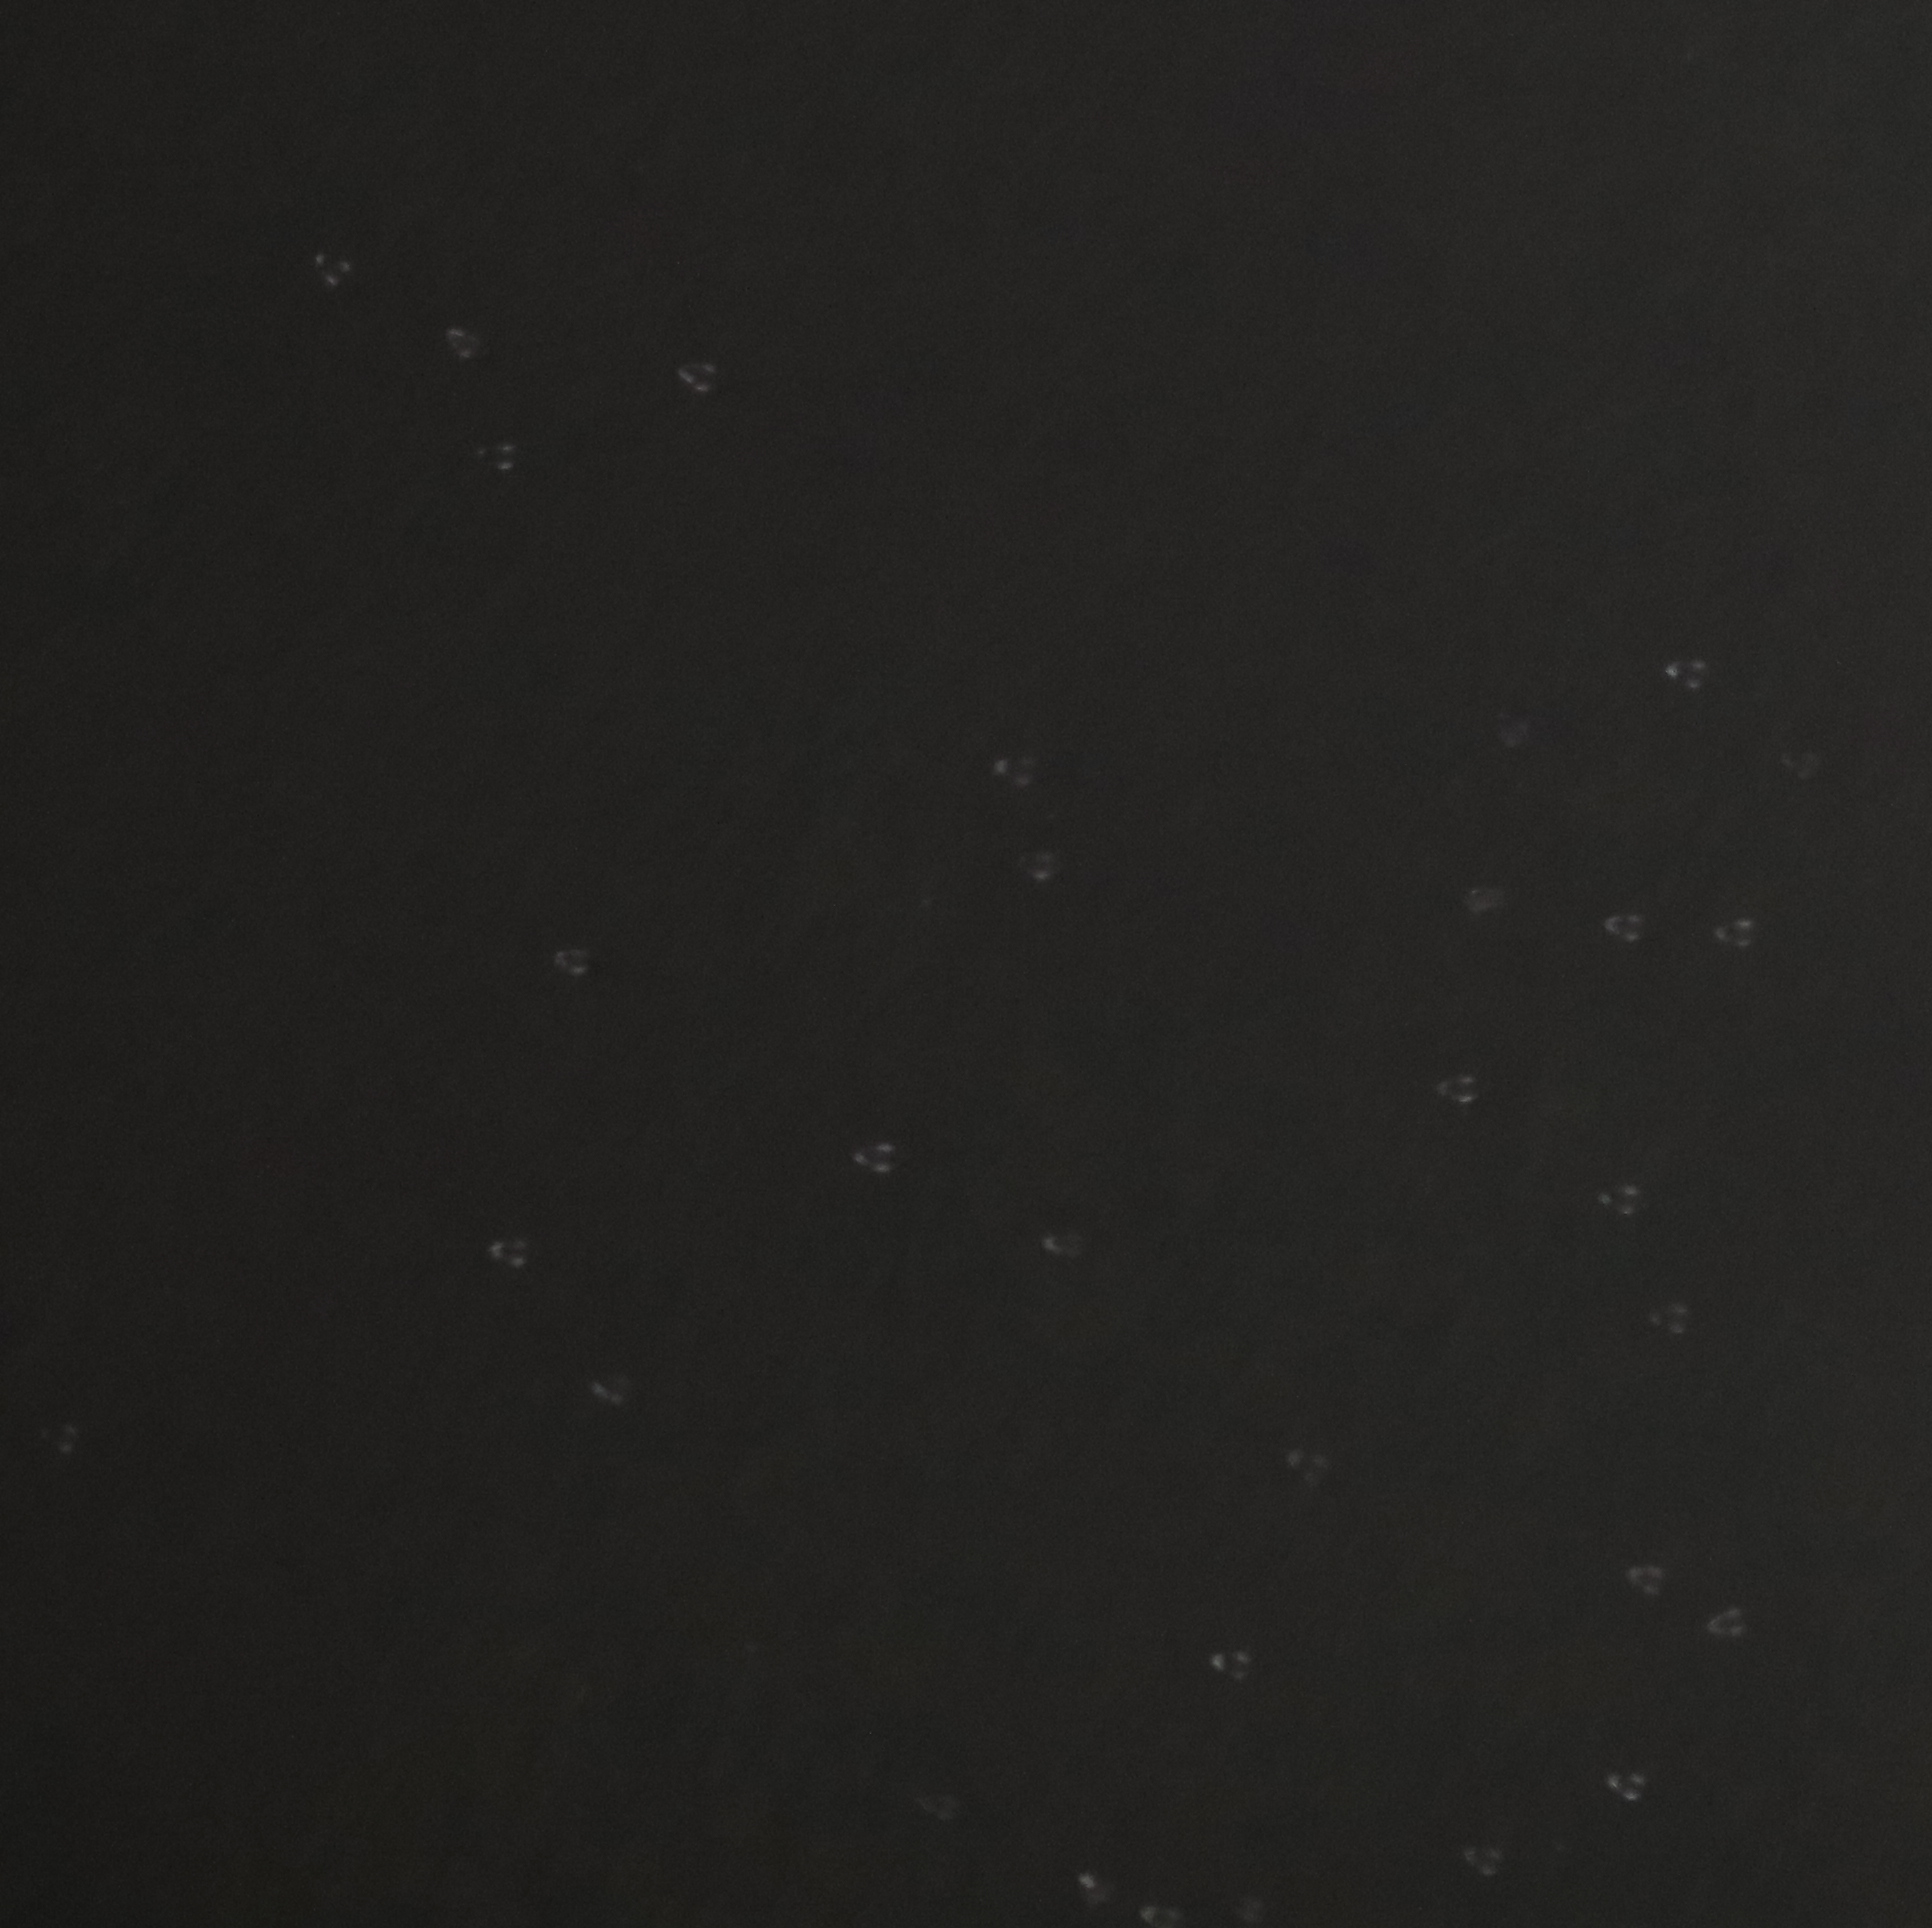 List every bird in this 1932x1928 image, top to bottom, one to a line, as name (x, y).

brant (333, 270)
brant (461, 352)
brant (702, 372)
brant (505, 441)
brant (1697, 662)
brant (1515, 732)
brant (1807, 752)
brant (1008, 774)
brant (1035, 867)
brant (1484, 902)
brant (1726, 936)
brant (1626, 941)
brant (579, 970)
brant (1461, 1102)
brant (877, 1157)
brant (1621, 1195)
brant (1068, 1238)
brant (521, 1254)
brant (1666, 1320)
brant (621, 1377)
brant (49, 1420)
brant (1300, 1467)
brant (1646, 1581)
brant (1731, 1619)
brant (1222, 1663)
brant (1628, 1785)
brant (948, 1805)
brant (1483, 1861)
brant (1091, 1893)